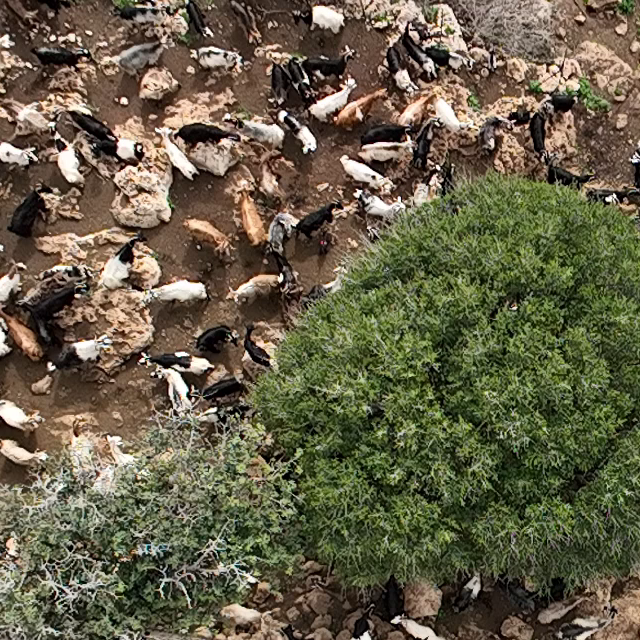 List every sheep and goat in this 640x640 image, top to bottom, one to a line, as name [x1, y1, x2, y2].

goat [3, 0, 43, 25]
goat [229, 0, 262, 44]
goat [39, 1, 55, 15]
goat [186, 1, 214, 38]
goat [119, 4, 176, 25]
goat [291, 5, 345, 34]
goat [111, 30, 169, 77]
goat [0, 33, 15, 93]
goat [402, 33, 437, 78]
goat [393, 42, 424, 79]
goat [488, 42, 498, 69]
goat [32, 45, 92, 71]
goat [189, 45, 243, 74]
goat [303, 45, 356, 80]
goat [386, 45, 418, 92]
goat [424, 45, 473, 71]
goat [269, 56, 288, 105]
goat [287, 57, 317, 104]
goat [309, 78, 357, 123]
goat [336, 88, 388, 129]
goat [397, 89, 437, 126]
goat [0, 94, 50, 130]
goat [534, 95, 577, 113]
goat [435, 98, 478, 131]
goat [508, 106, 534, 127]
goat [50, 109, 119, 142]
goat [276, 109, 317, 155]
goat [529, 111, 553, 164]
goat [222, 112, 284, 149]
goat [477, 114, 514, 154]
goat [412, 118, 442, 170]
goat [175, 123, 241, 150]
goat [359, 124, 417, 143]
goat [154, 127, 200, 181]
goat [359, 135, 417, 162]
goat [0, 140, 39, 165]
goat [99, 140, 145, 161]
goat [56, 142, 84, 184]
goat [630, 152, 639, 204]
goat [341, 154, 395, 189]
goat [259, 160, 284, 204]
goat [549, 163, 600, 189]
goat [428, 174, 445, 201]
goat [7, 179, 53, 238]
goat [413, 183, 430, 205]
goat [585, 185, 636, 206]
goat [236, 187, 267, 247]
goat [353, 190, 406, 219]
goat [297, 197, 343, 240]
goat [269, 213, 298, 253]
goat [183, 217, 236, 255]
goat [96, 231, 147, 290]
goat [273, 252, 301, 298]
goat [0, 259, 26, 306]
goat [36, 265, 95, 282]
goat [308, 266, 348, 304]
goat [15, 272, 71, 305]
goat [226, 273, 283, 305]
goat [149, 280, 208, 305]
goat [35, 282, 89, 320]
goat [0, 301, 43, 359]
goat [0, 303, 13, 361]
goat [243, 323, 272, 367]
goat [196, 326, 240, 353]
goat [46, 334, 112, 373]
goat [139, 352, 215, 374]
goat [150, 369, 192, 416]
goat [190, 377, 243, 403]
goat [0, 399, 47, 431]
goat [196, 406, 258, 424]
goat [71, 415, 97, 479]
goat [106, 434, 138, 464]
goat [0, 439, 49, 462]
goat [94, 465, 117, 497]
goat [452, 570, 480, 614]
goat [383, 573, 405, 617]
goat [308, 577, 357, 609]
goat [499, 577, 536, 616]
goat [536, 589, 596, 623]
goat [221, 603, 261, 623]
goat [349, 605, 376, 639]
goat [556, 605, 618, 639]
goat [392, 614, 448, 639]
goat [282, 623, 342, 639]
goat [607, 628, 639, 639]